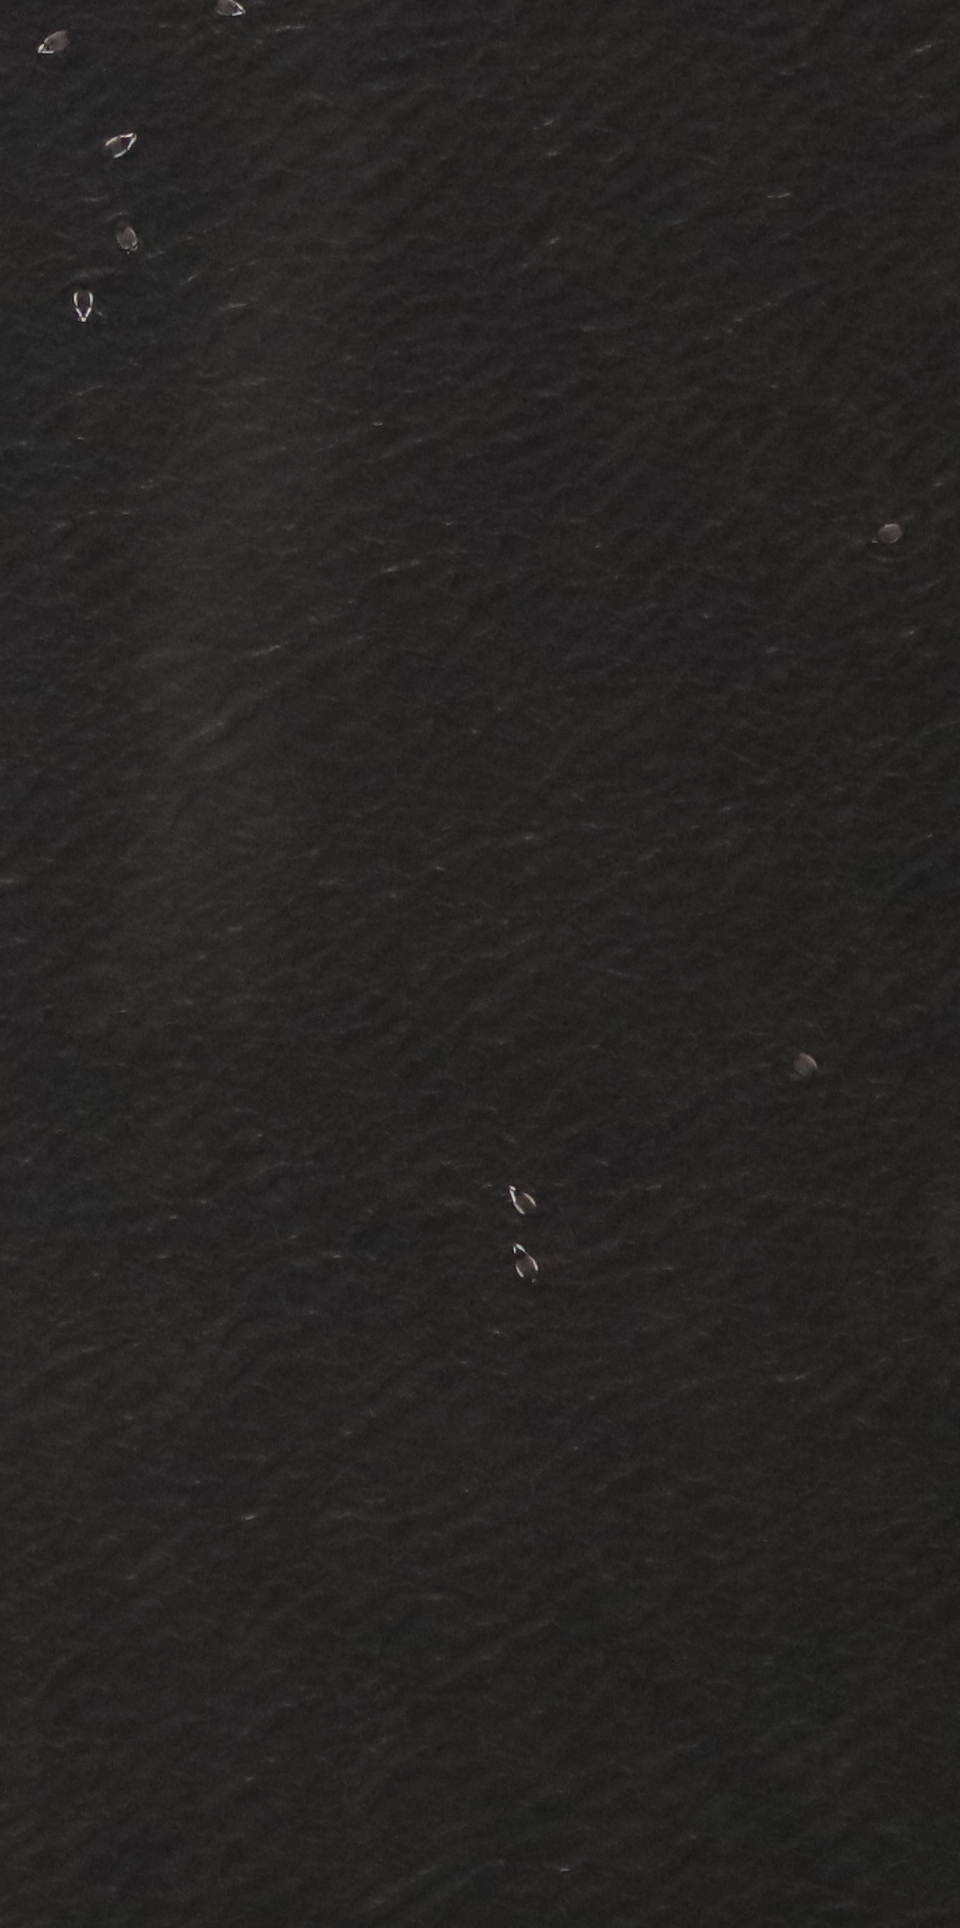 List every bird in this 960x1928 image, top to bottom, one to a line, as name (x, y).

brant (226, 4)
brant (55, 43)
brant (117, 146)
brant (125, 235)
brant (86, 301)
brant (889, 533)
brant (804, 1064)
brant (522, 1201)
brant (524, 1262)